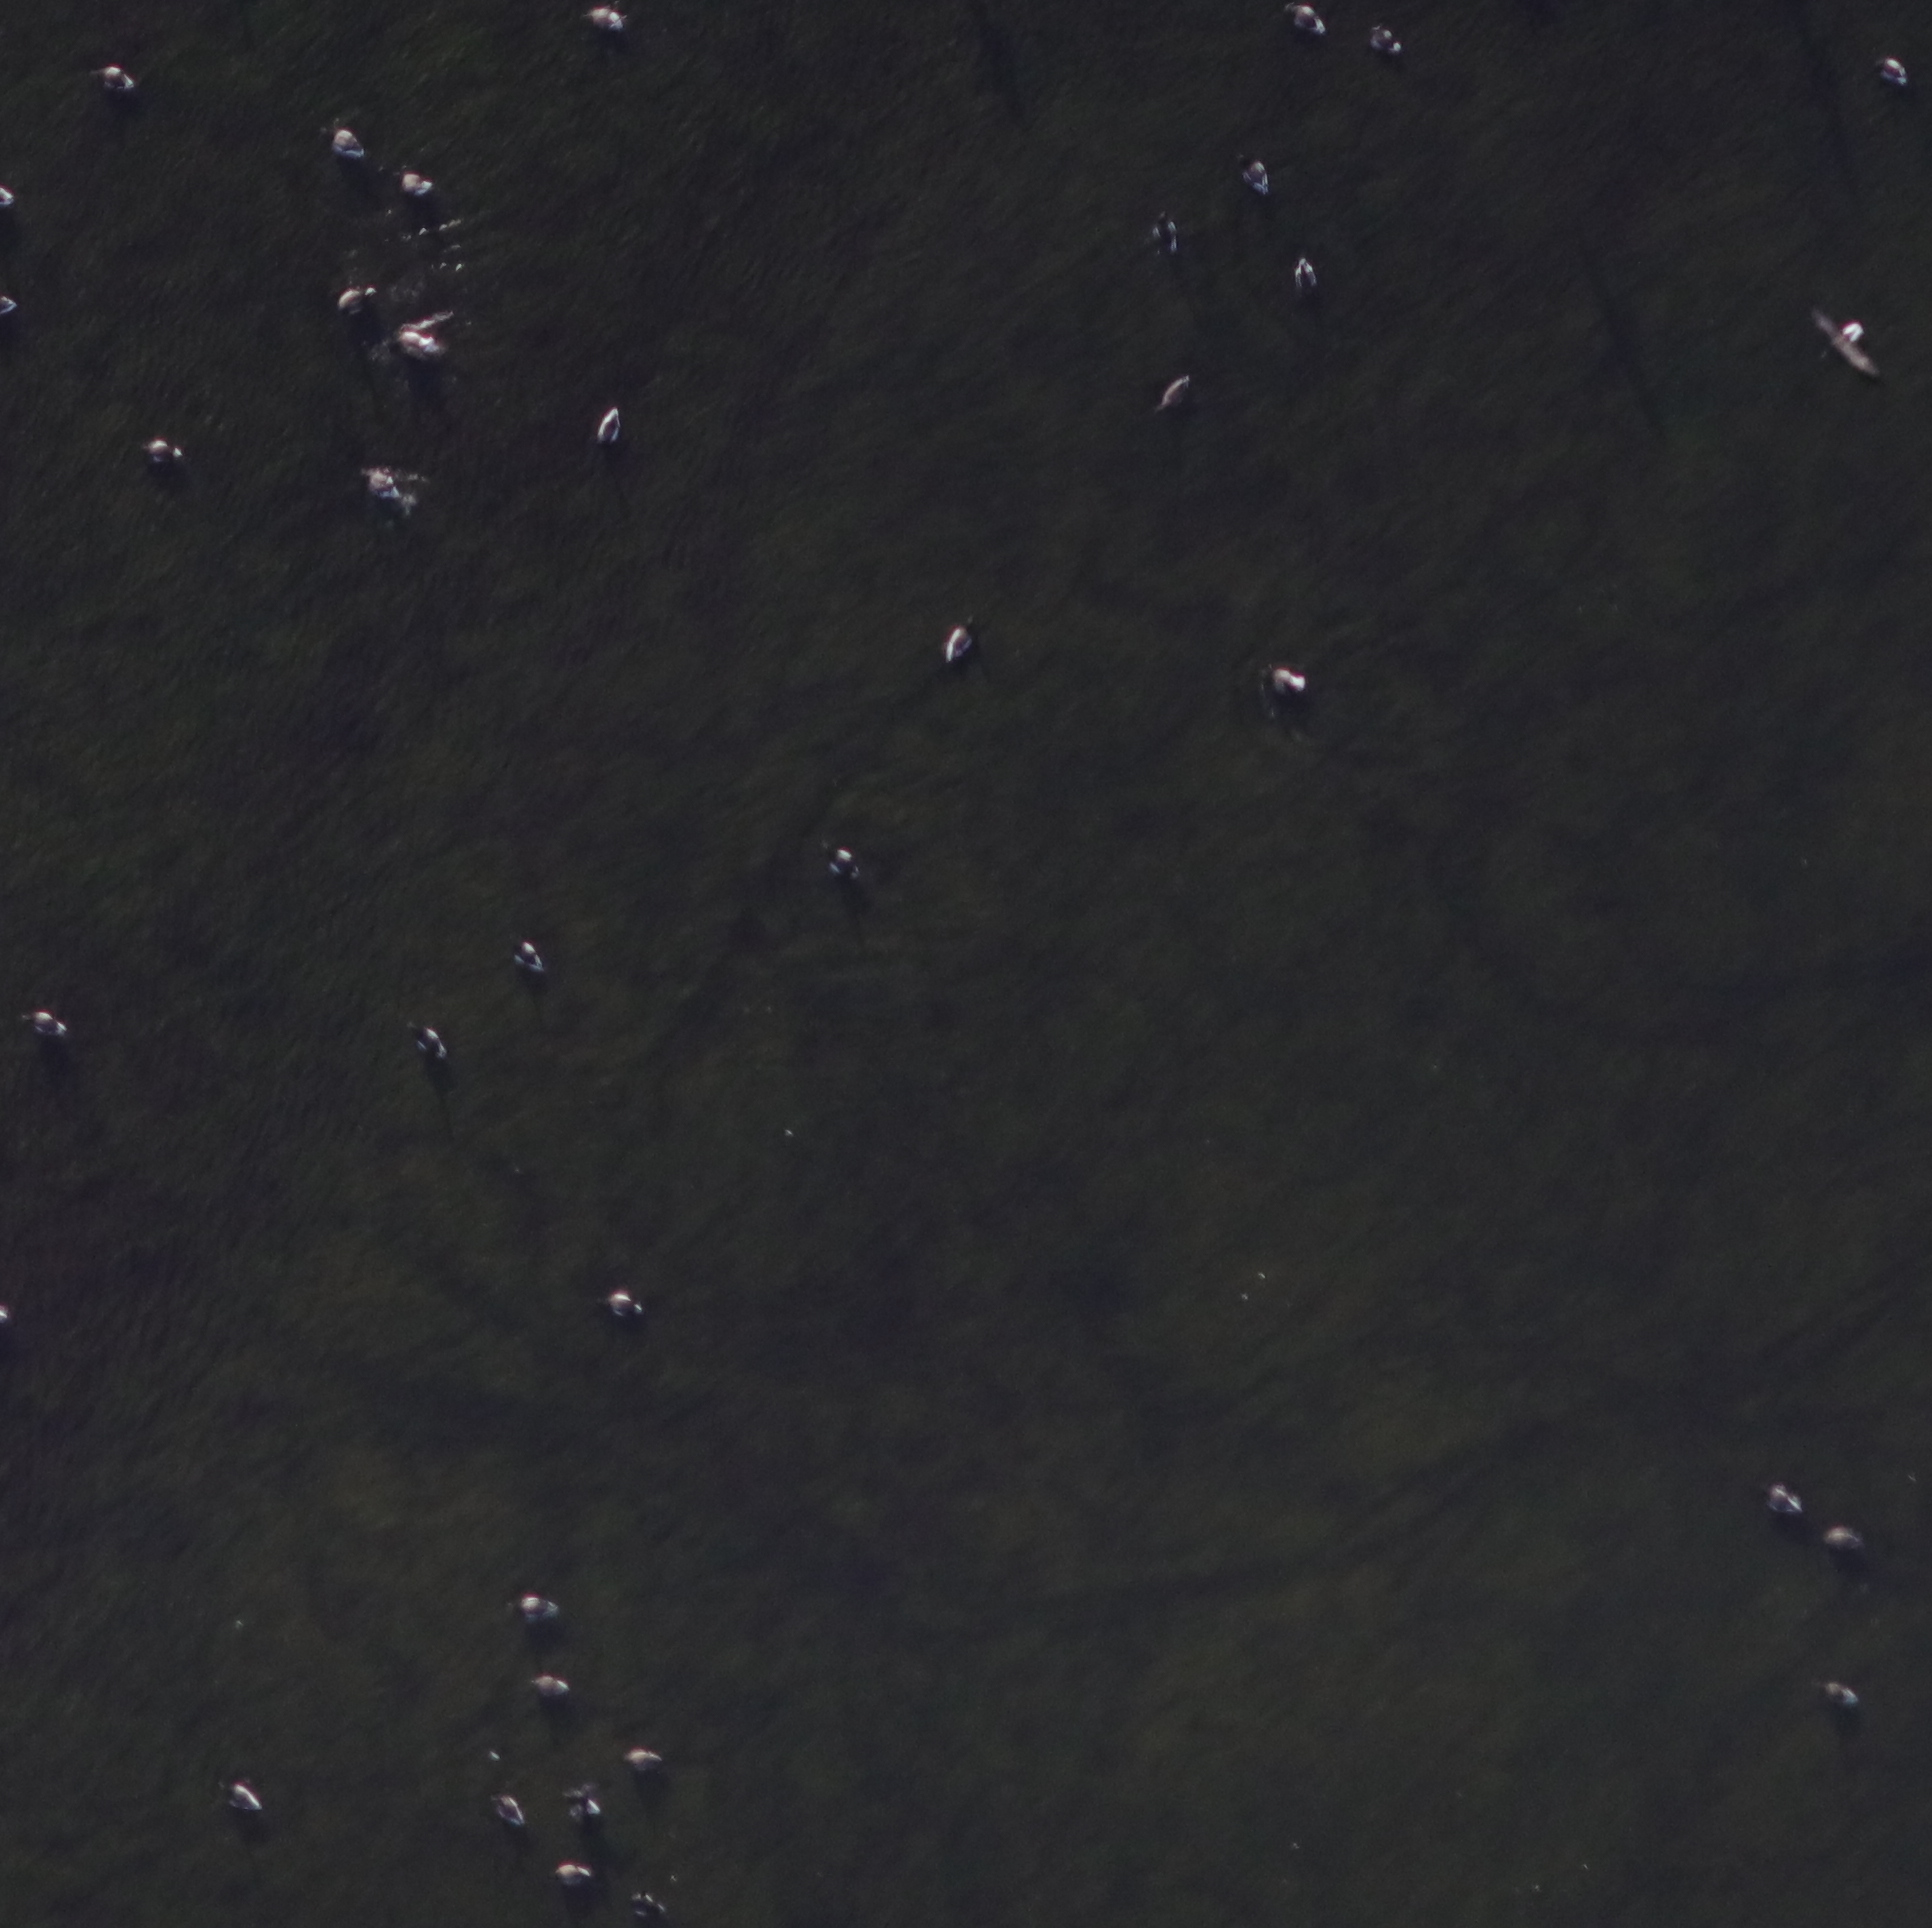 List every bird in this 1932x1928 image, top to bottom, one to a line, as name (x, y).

brant (609, 15)
brant (1307, 19)
brant (1384, 42)
brant (1893, 72)
brant (114, 80)
brant (345, 140)
brant (1256, 174)
brant (409, 184)
brant (1168, 235)
brant (1307, 277)
brant (352, 296)
brant (418, 339)
brant (1836, 343)
brant (1171, 380)
brant (607, 427)
brant (162, 449)
brant (381, 478)
brant (961, 640)
brant (1295, 678)
brant (840, 861)
brant (525, 956)
brant (46, 1024)
brant (429, 1042)
brant (622, 1305)
brant (1790, 1497)
brant (1851, 1552)
brant (537, 1606)
brant (549, 1684)
brant (1831, 1703)
brant (640, 1765)
brant (252, 1789)
brant (580, 1806)
brant (506, 1808)
brant (572, 1873)
brant (646, 1911)